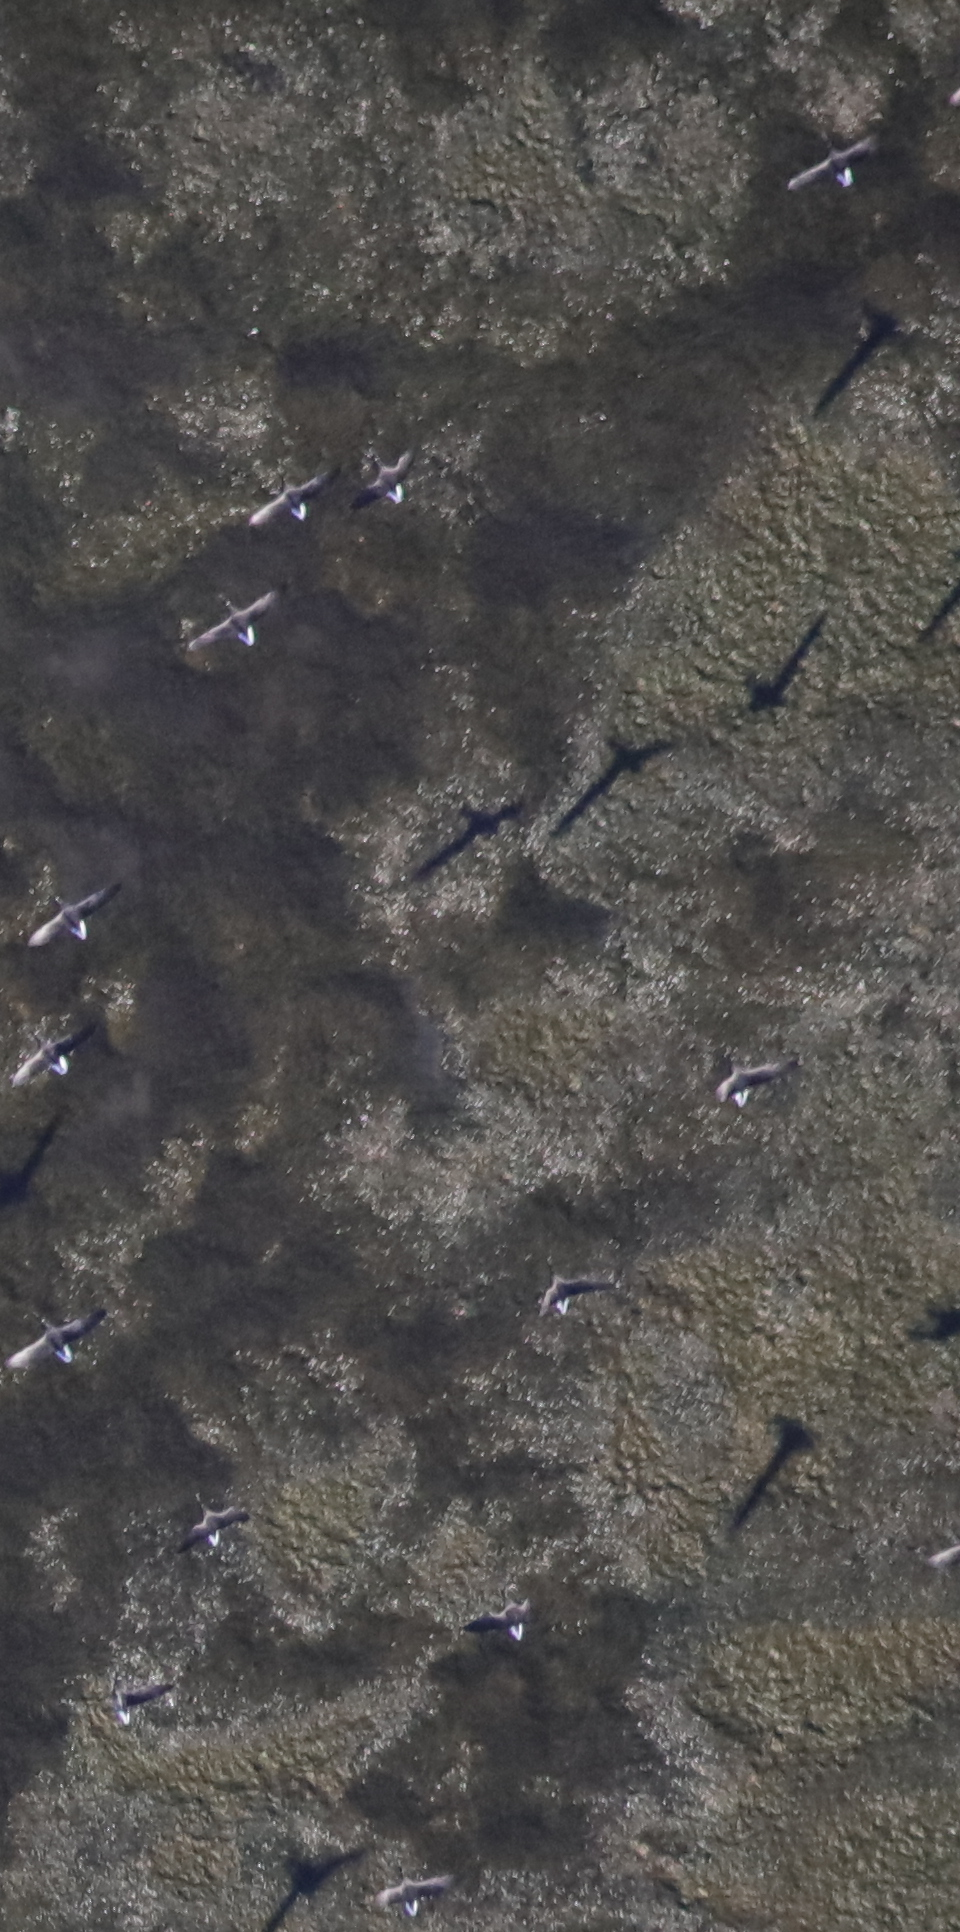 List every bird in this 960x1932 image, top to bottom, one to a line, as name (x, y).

brant (843, 164)
brant (386, 474)
brant (293, 501)
brant (248, 620)
brant (71, 920)
brant (26, 1069)
brant (736, 1081)
brant (555, 1308)
brant (60, 1350)
brant (202, 1541)
brant (503, 1617)
brant (132, 1706)
brant (416, 1882)